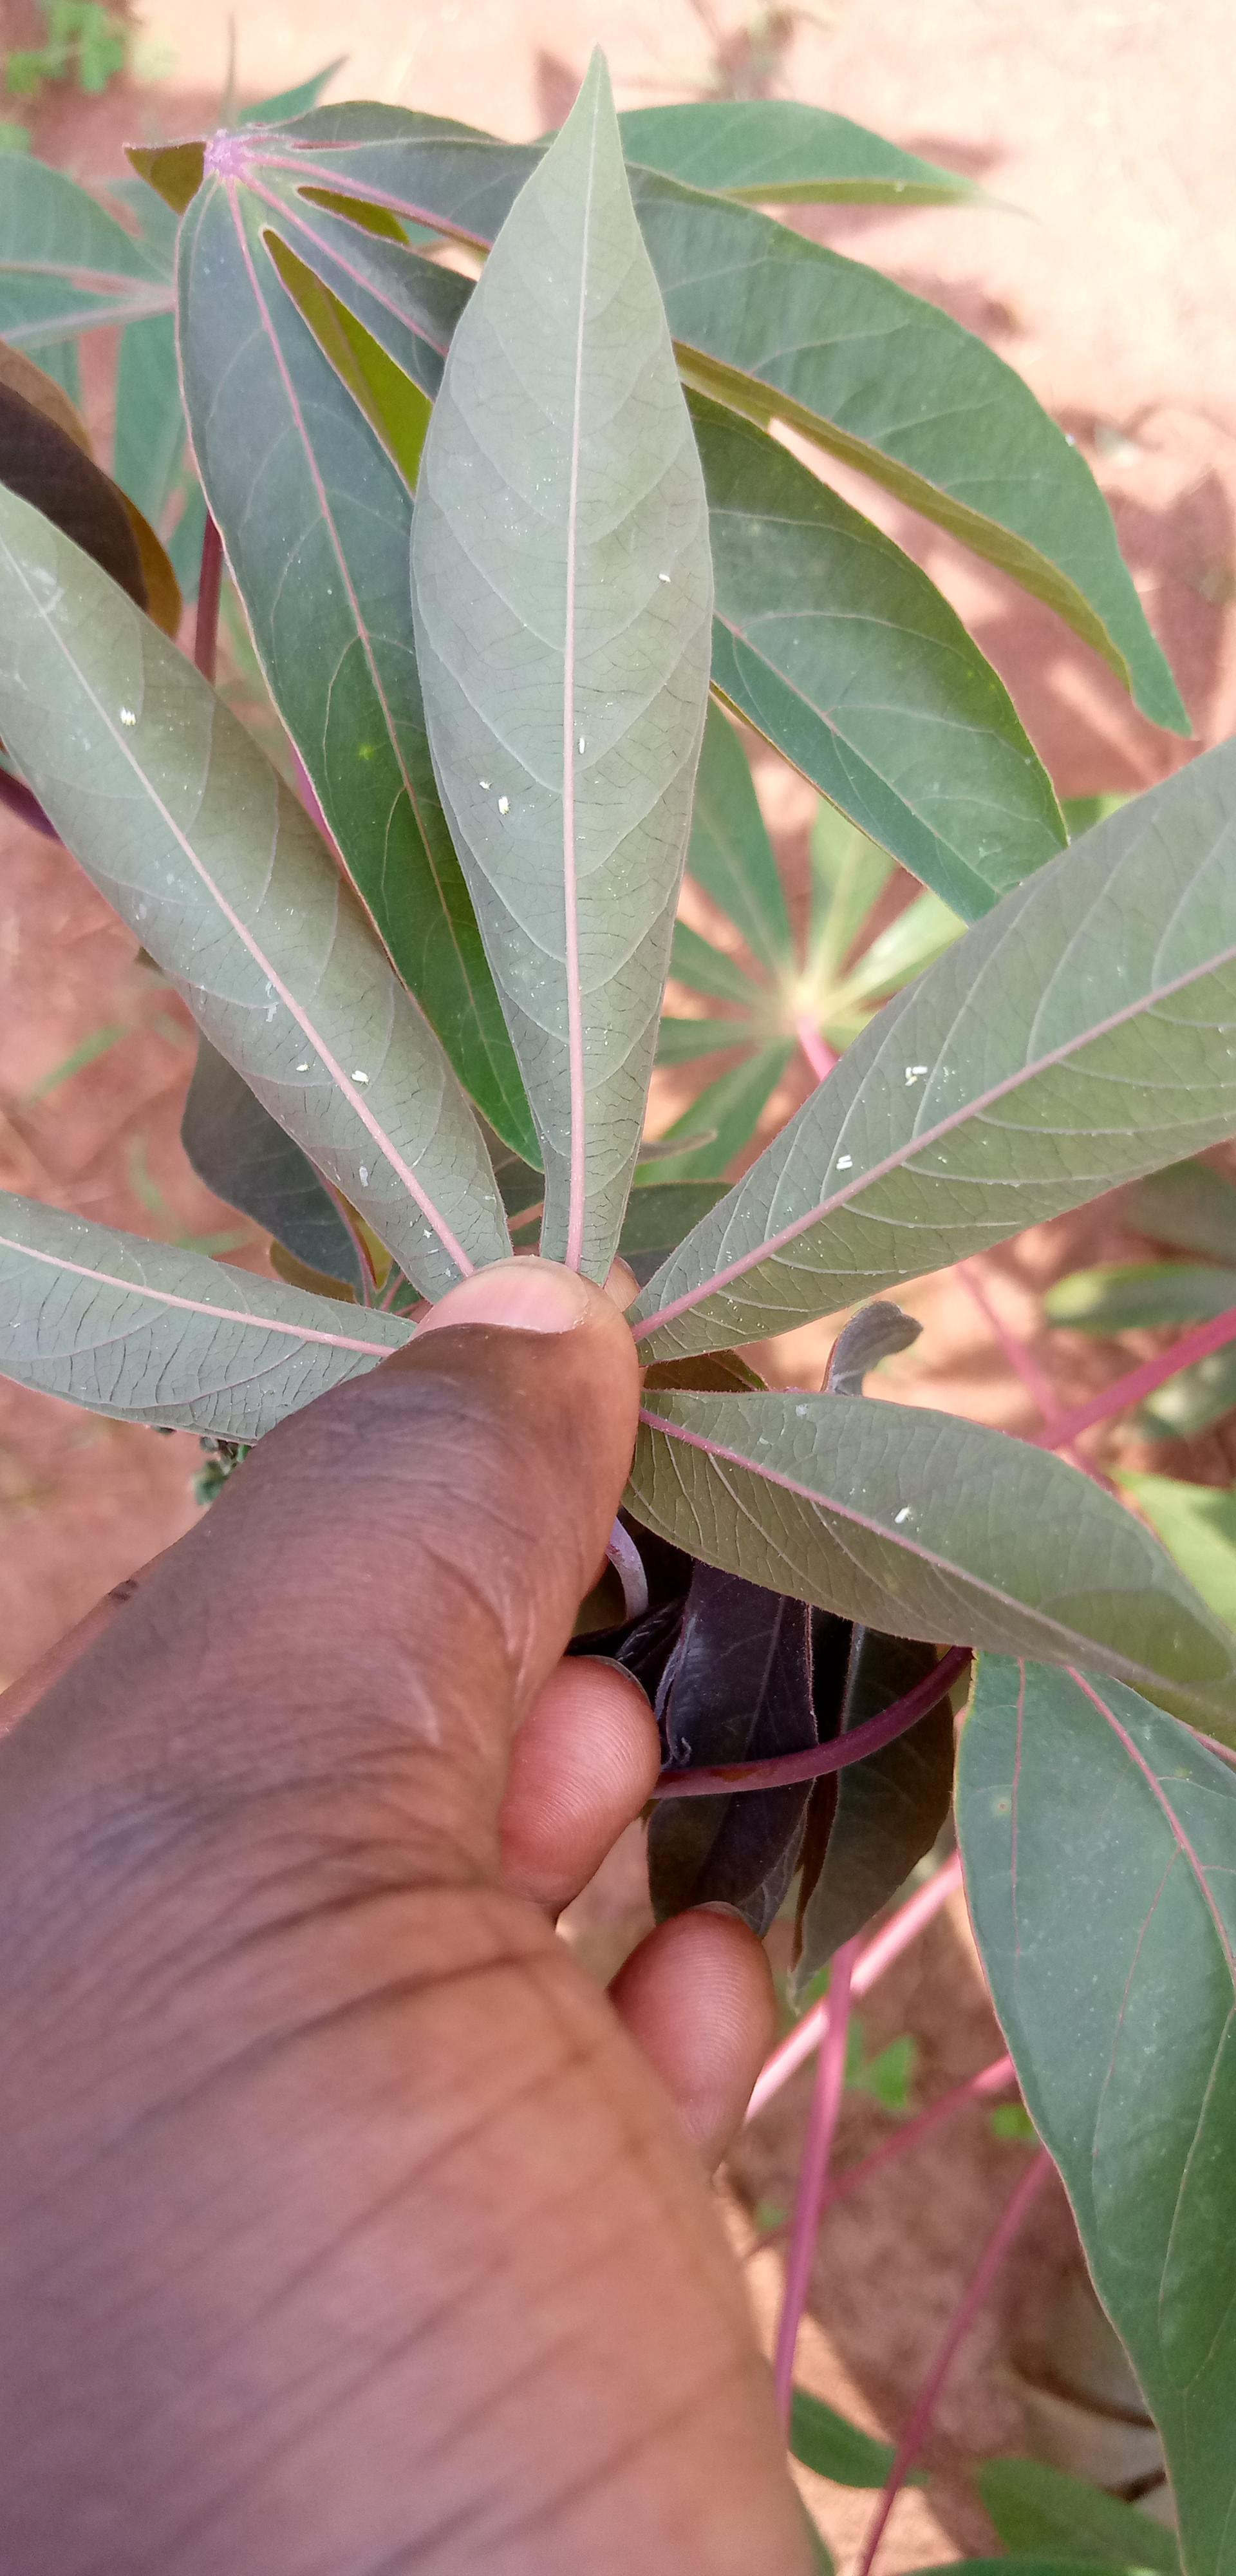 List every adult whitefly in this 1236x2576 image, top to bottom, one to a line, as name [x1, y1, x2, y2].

whitefly [657, 572, 673, 585]
whitefly [120, 706, 126, 726]
whitefly [126, 710, 132, 727]
whitefly [131, 712, 137, 728]
whitefly [577, 736, 590, 755]
whitefly [478, 779, 491, 792]
whitefly [502, 795, 510, 813]
whitefly [498, 797, 505, 817]
whitefly [294, 1063, 312, 1073]
whitefly [911, 1065, 929, 1075]
whitefly [904, 1065, 912, 1079]
whitefly [354, 1068, 370, 1079]
whitefly [350, 1073, 369, 1083]
whitefly [903, 1075, 919, 1088]
whitefly [837, 1153, 853, 1162]
whitefly [835, 1160, 854, 1172]
whitefly [892, 1504, 915, 1526]